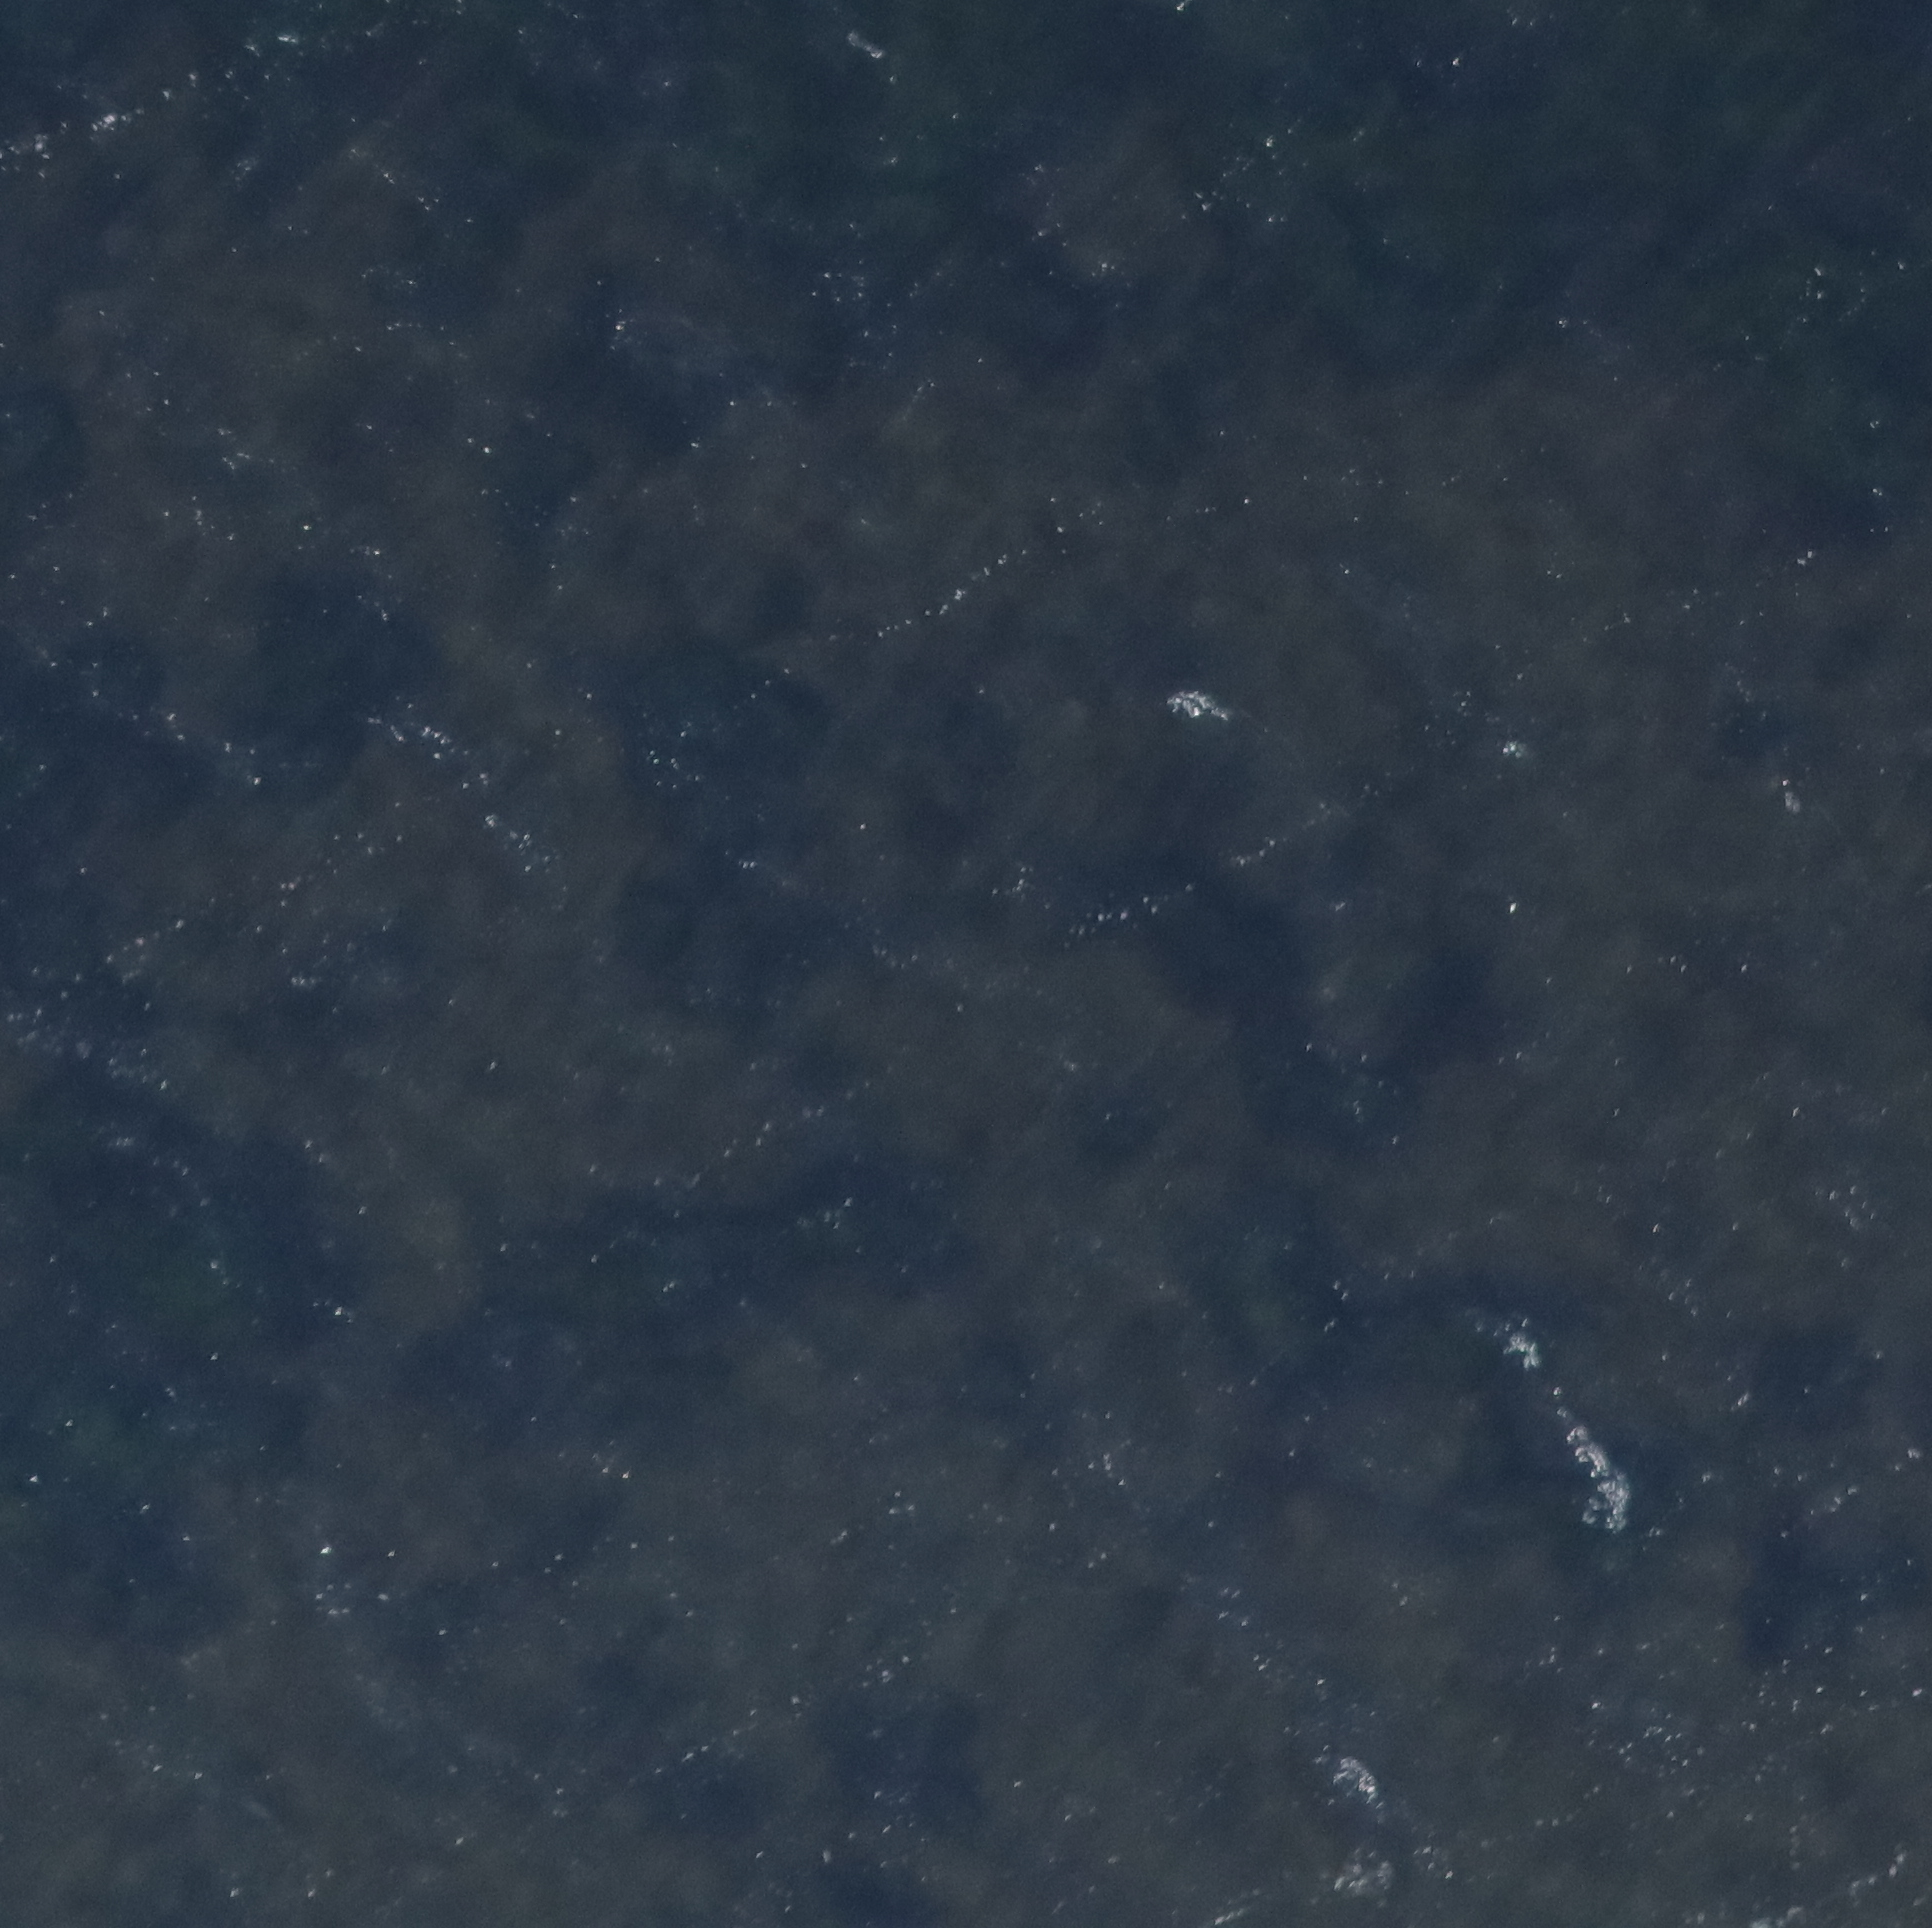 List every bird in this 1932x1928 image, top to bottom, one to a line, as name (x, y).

None